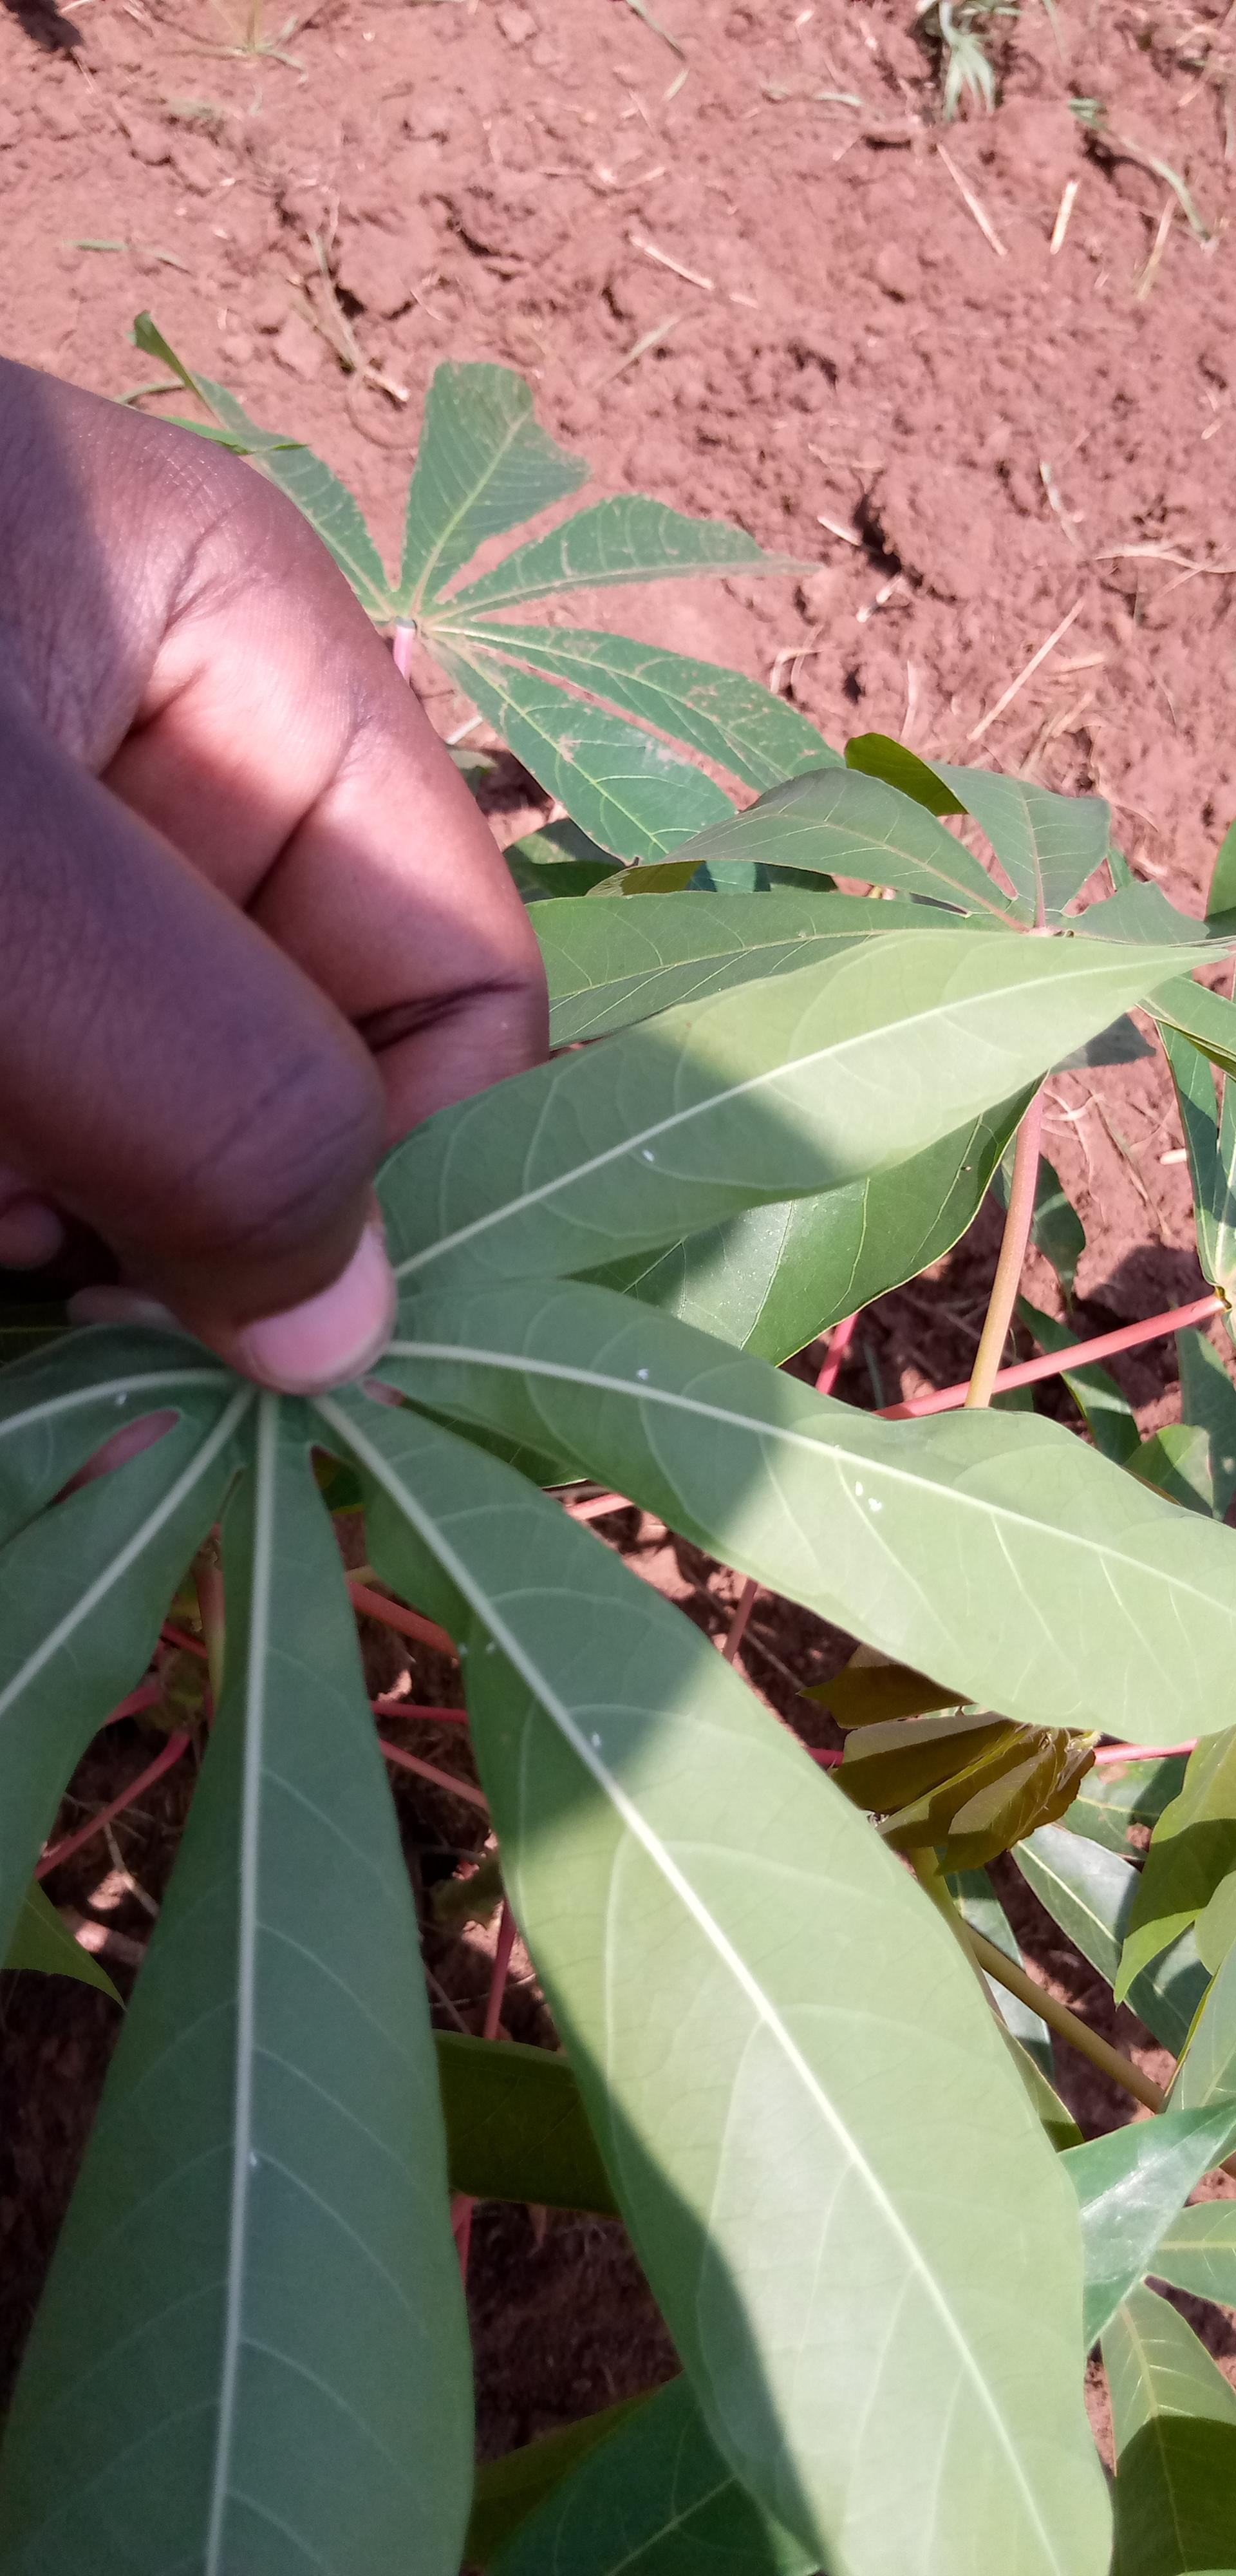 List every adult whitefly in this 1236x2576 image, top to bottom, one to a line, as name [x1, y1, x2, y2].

whitefly [633, 1136, 675, 1173]
whitefly [626, 1363, 657, 1394]
whitefly [101, 1383, 133, 1417]
whitefly [838, 1469, 872, 1495]
whitefly [865, 1495, 886, 1517]
whitefly [446, 1631, 471, 1665]
whitefly [478, 1631, 507, 1672]
whitefly [580, 1725, 614, 1766]
whitefly [240, 2139, 265, 2173]